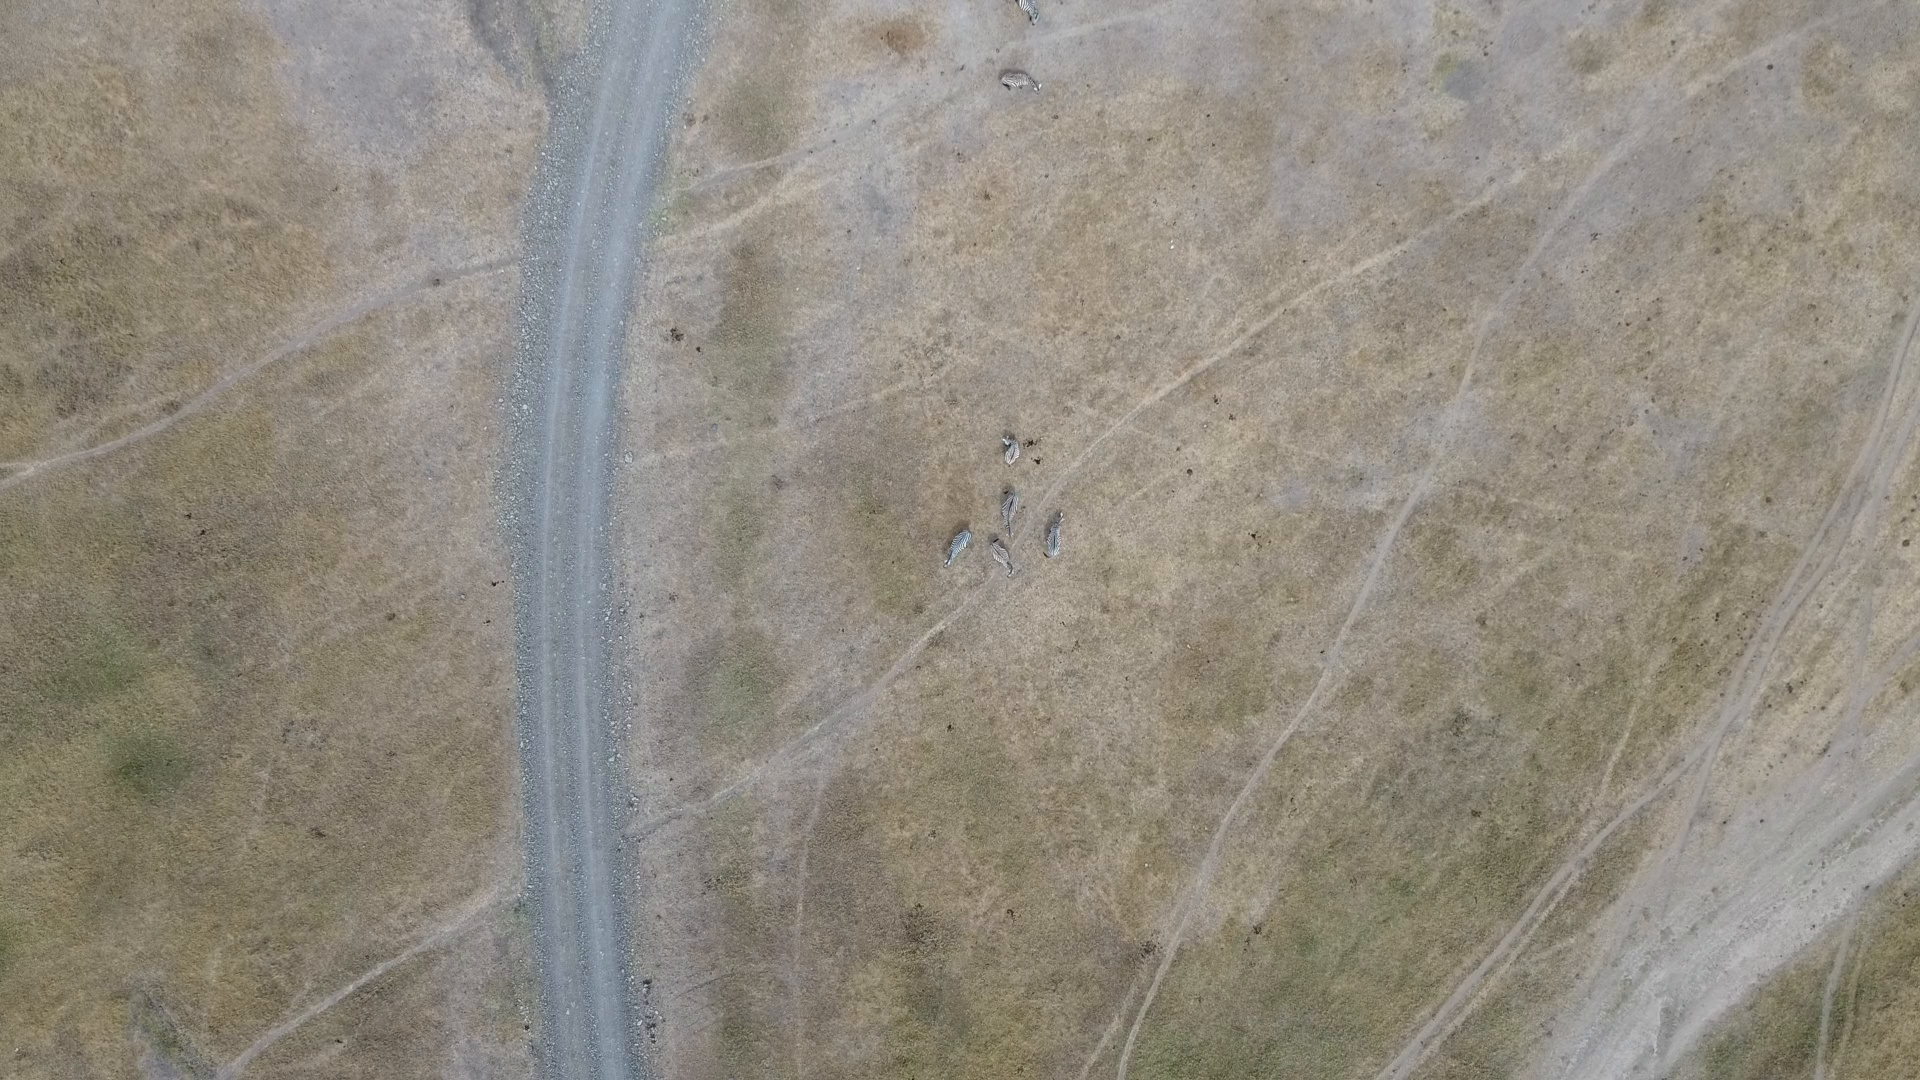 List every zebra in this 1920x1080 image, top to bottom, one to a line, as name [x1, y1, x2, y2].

zebra [1000, 70, 1043, 95]
zebra [999, 437, 1019, 465]
zebra [1000, 493, 1019, 536]
zebra [1046, 513, 1065, 558]
zebra [941, 531, 974, 571]
zebra [985, 540, 1020, 580]